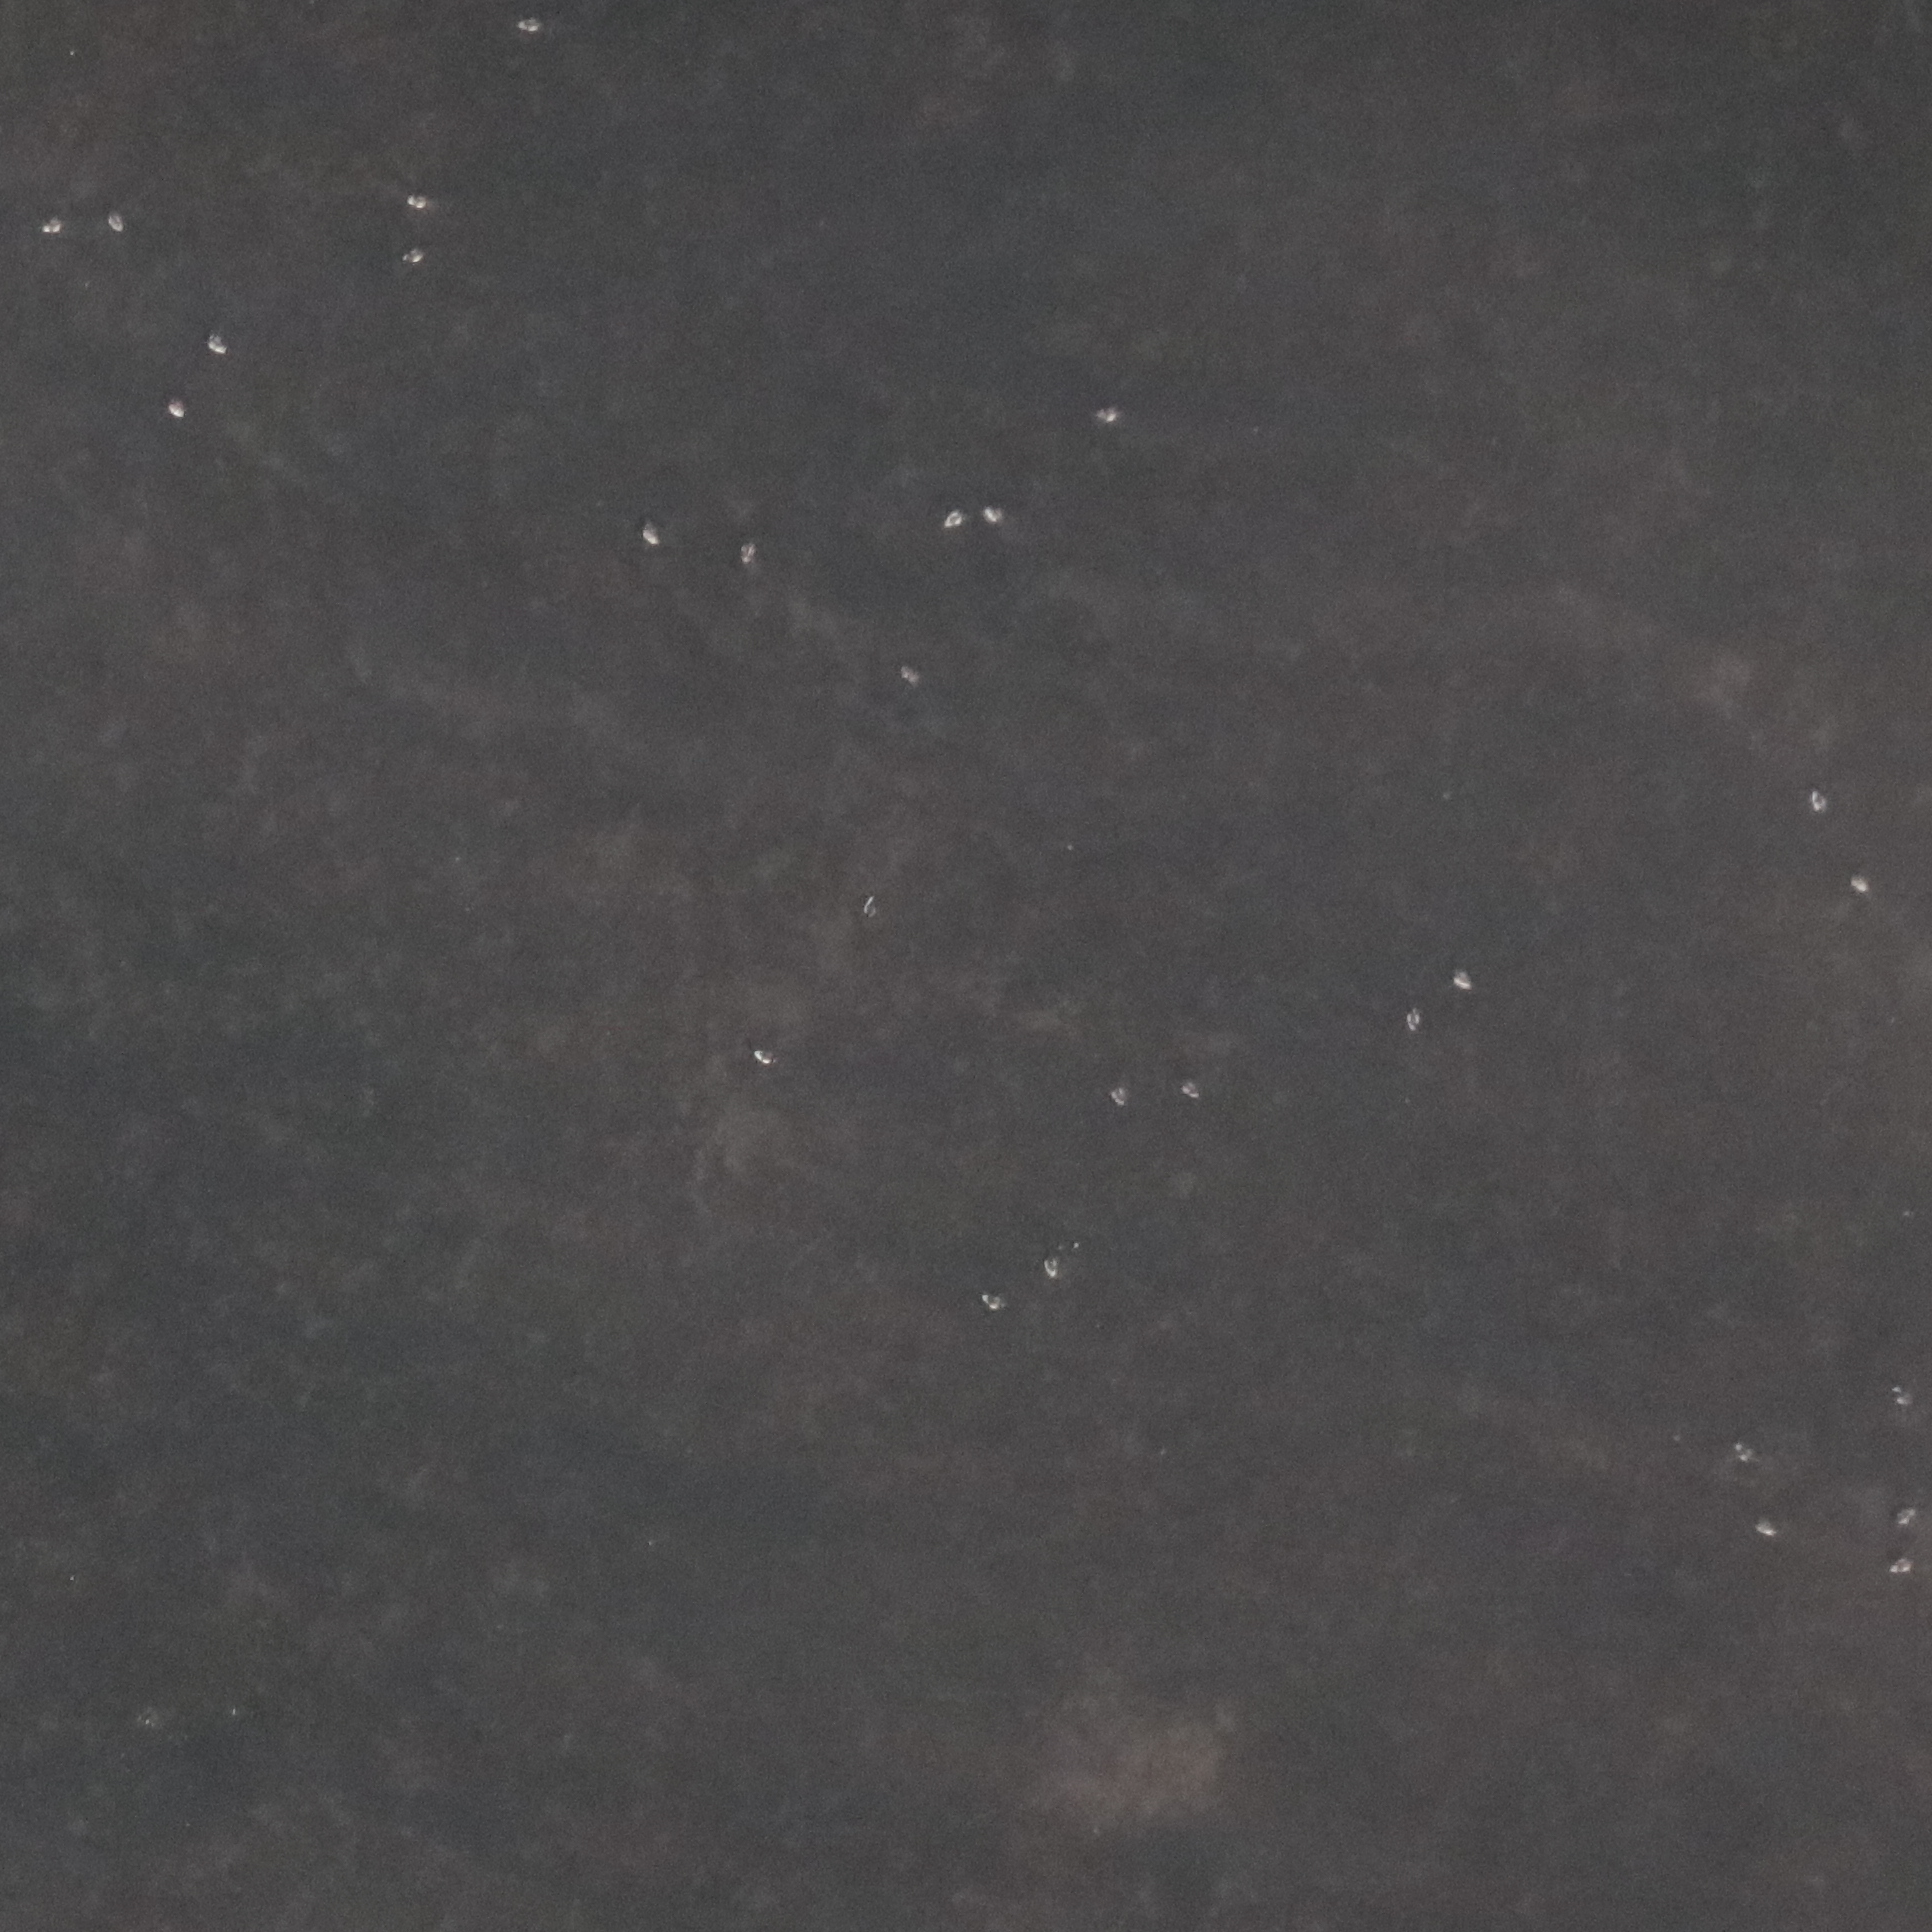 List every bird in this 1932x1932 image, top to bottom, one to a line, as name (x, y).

brant (536, 22)
brant (419, 200)
brant (114, 223)
brant (49, 224)
brant (413, 257)
brant (214, 344)
brant (179, 406)
brant (1105, 413)
brant (995, 518)
brant (951, 519)
brant (655, 532)
brant (748, 558)
brant (909, 669)
brant (1820, 801)
brant (1858, 885)
brant (871, 908)
brant (1461, 982)
brant (1413, 1018)
brant (766, 1057)
brant (1190, 1087)
brant (1117, 1095)
brant (1049, 1264)
brant (995, 1301)
brant (1904, 1396)
brant (1748, 1450)
brant (1906, 1513)
brant (1766, 1526)
brant (1903, 1565)